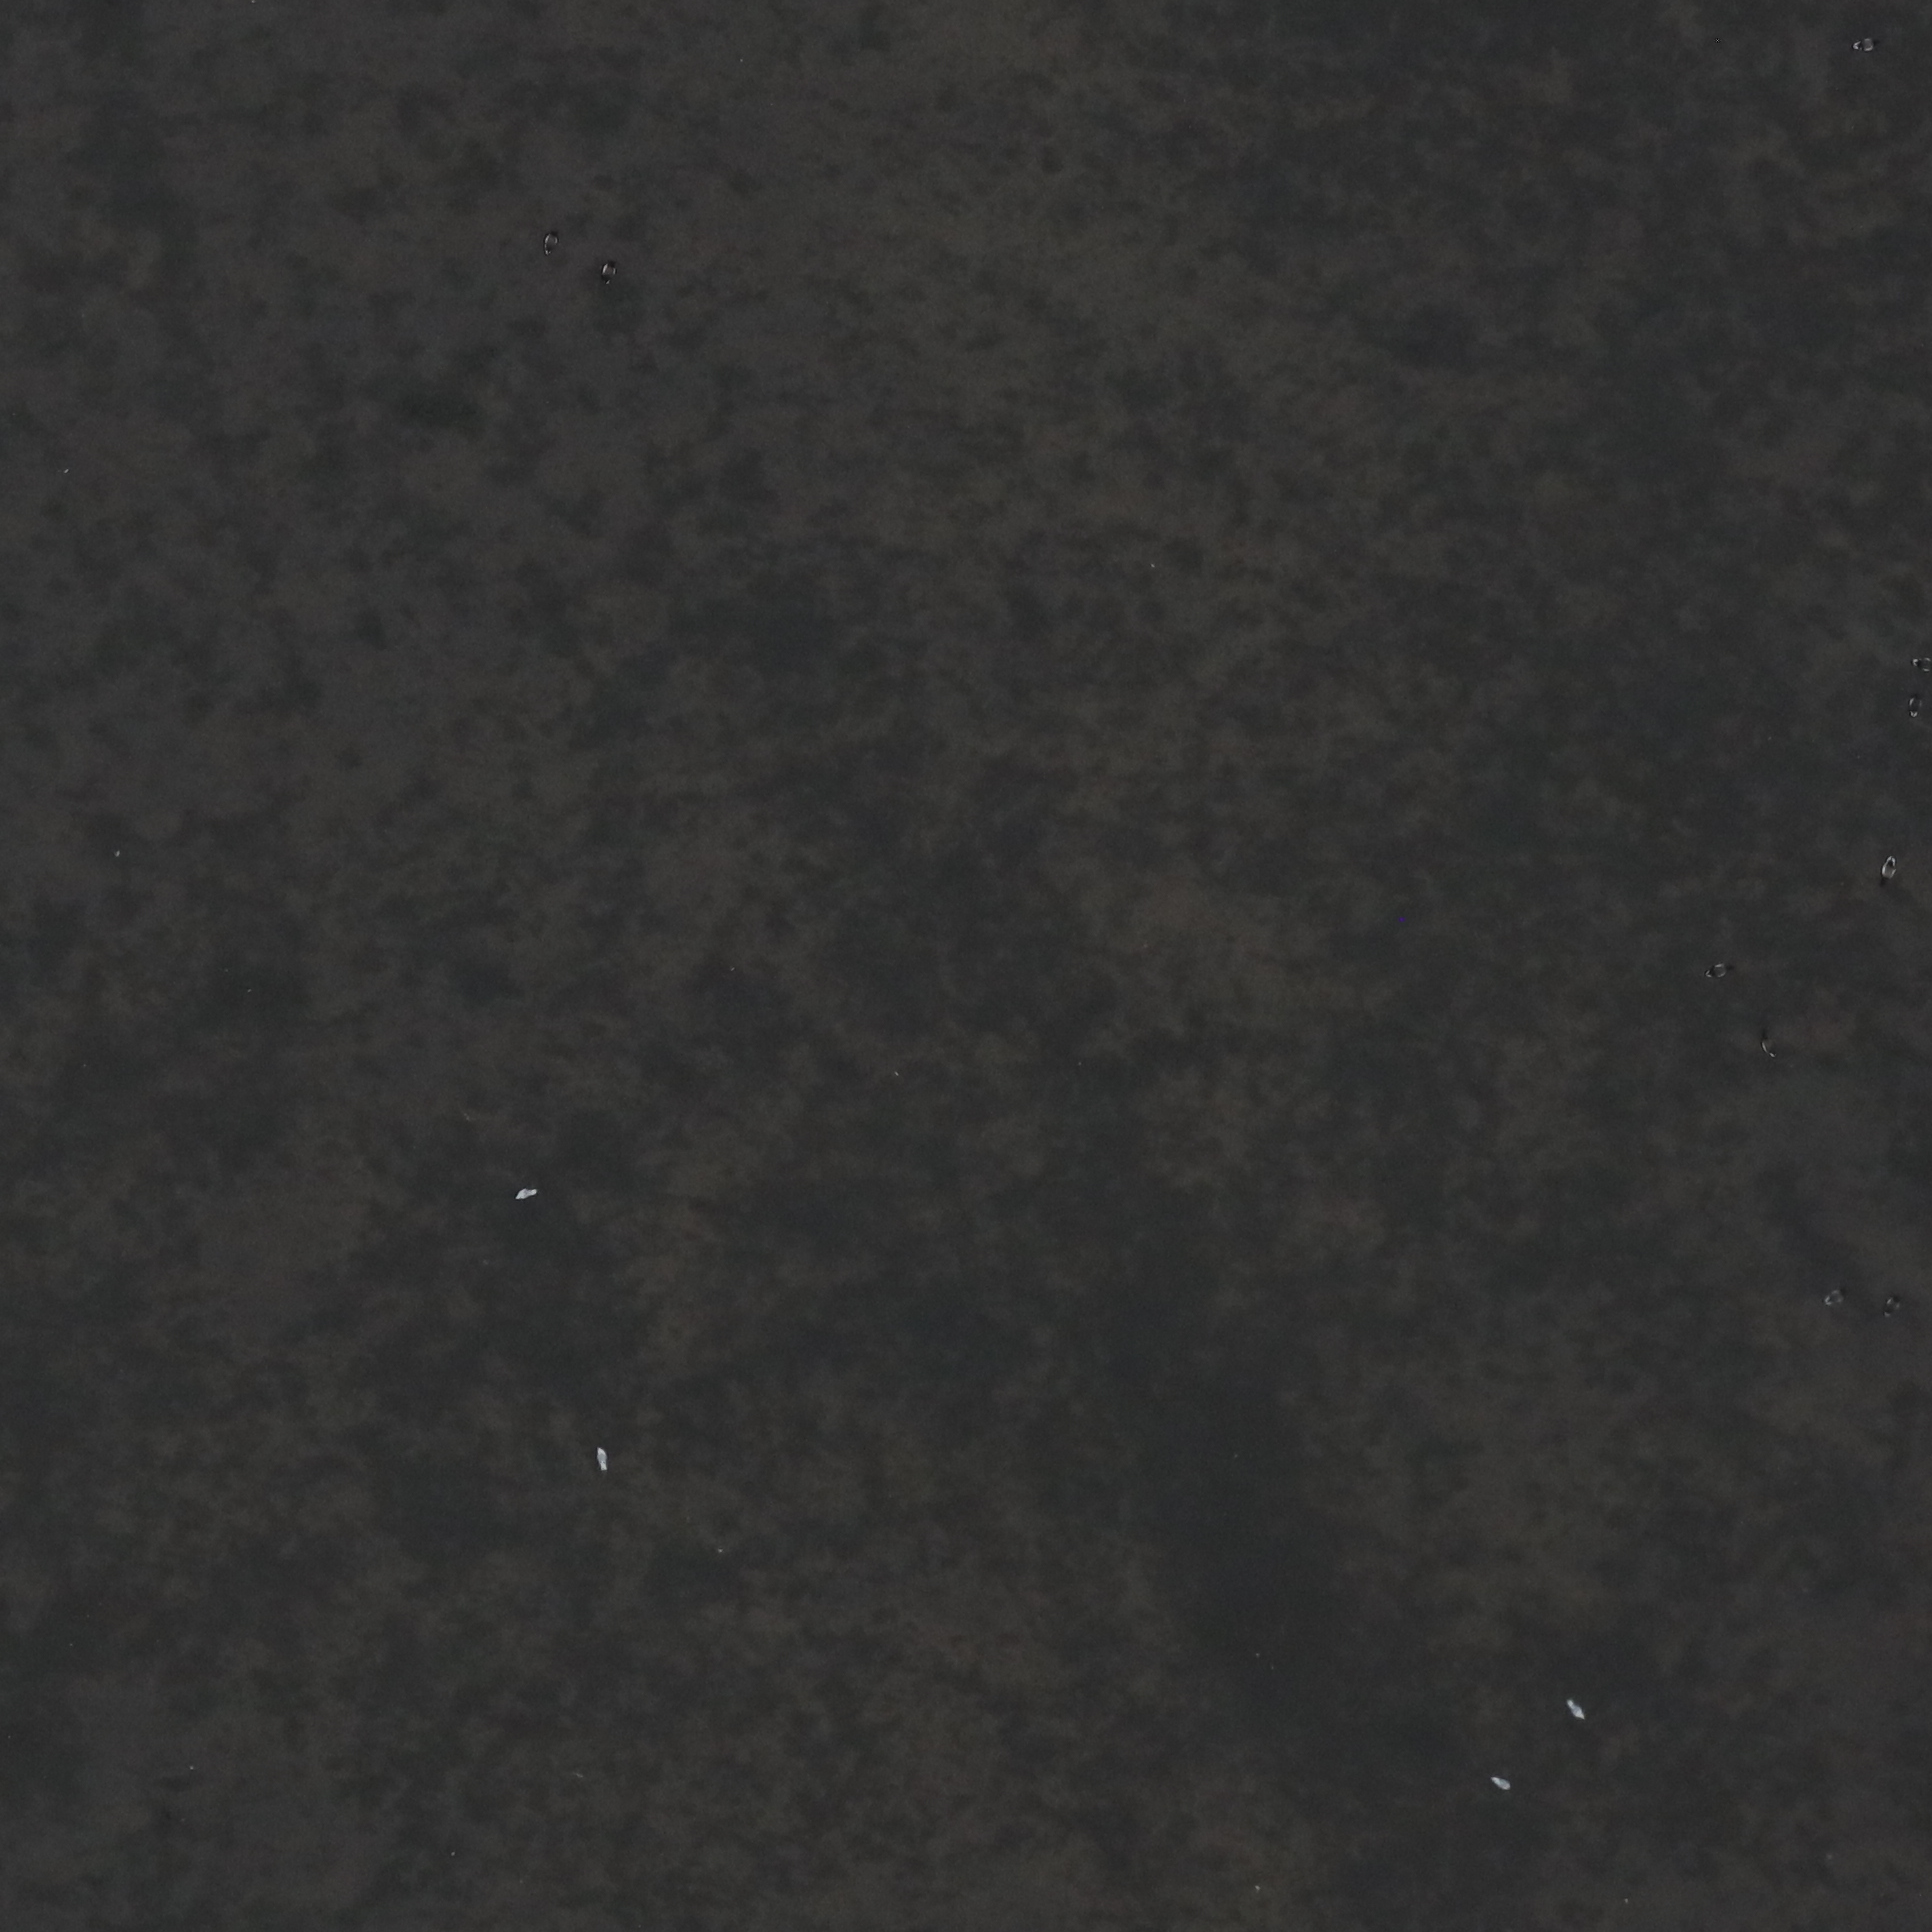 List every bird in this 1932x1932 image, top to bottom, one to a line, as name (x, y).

brant (1865, 45)
brant (551, 242)
brant (608, 272)
brant (1925, 664)
brant (1914, 705)
brant (1888, 870)
brant (1718, 971)
brant (1771, 1042)
gull (525, 1194)
brant (1833, 1298)
brant (1893, 1306)
gull (603, 1460)
gull (1576, 1712)
gull (1502, 1784)